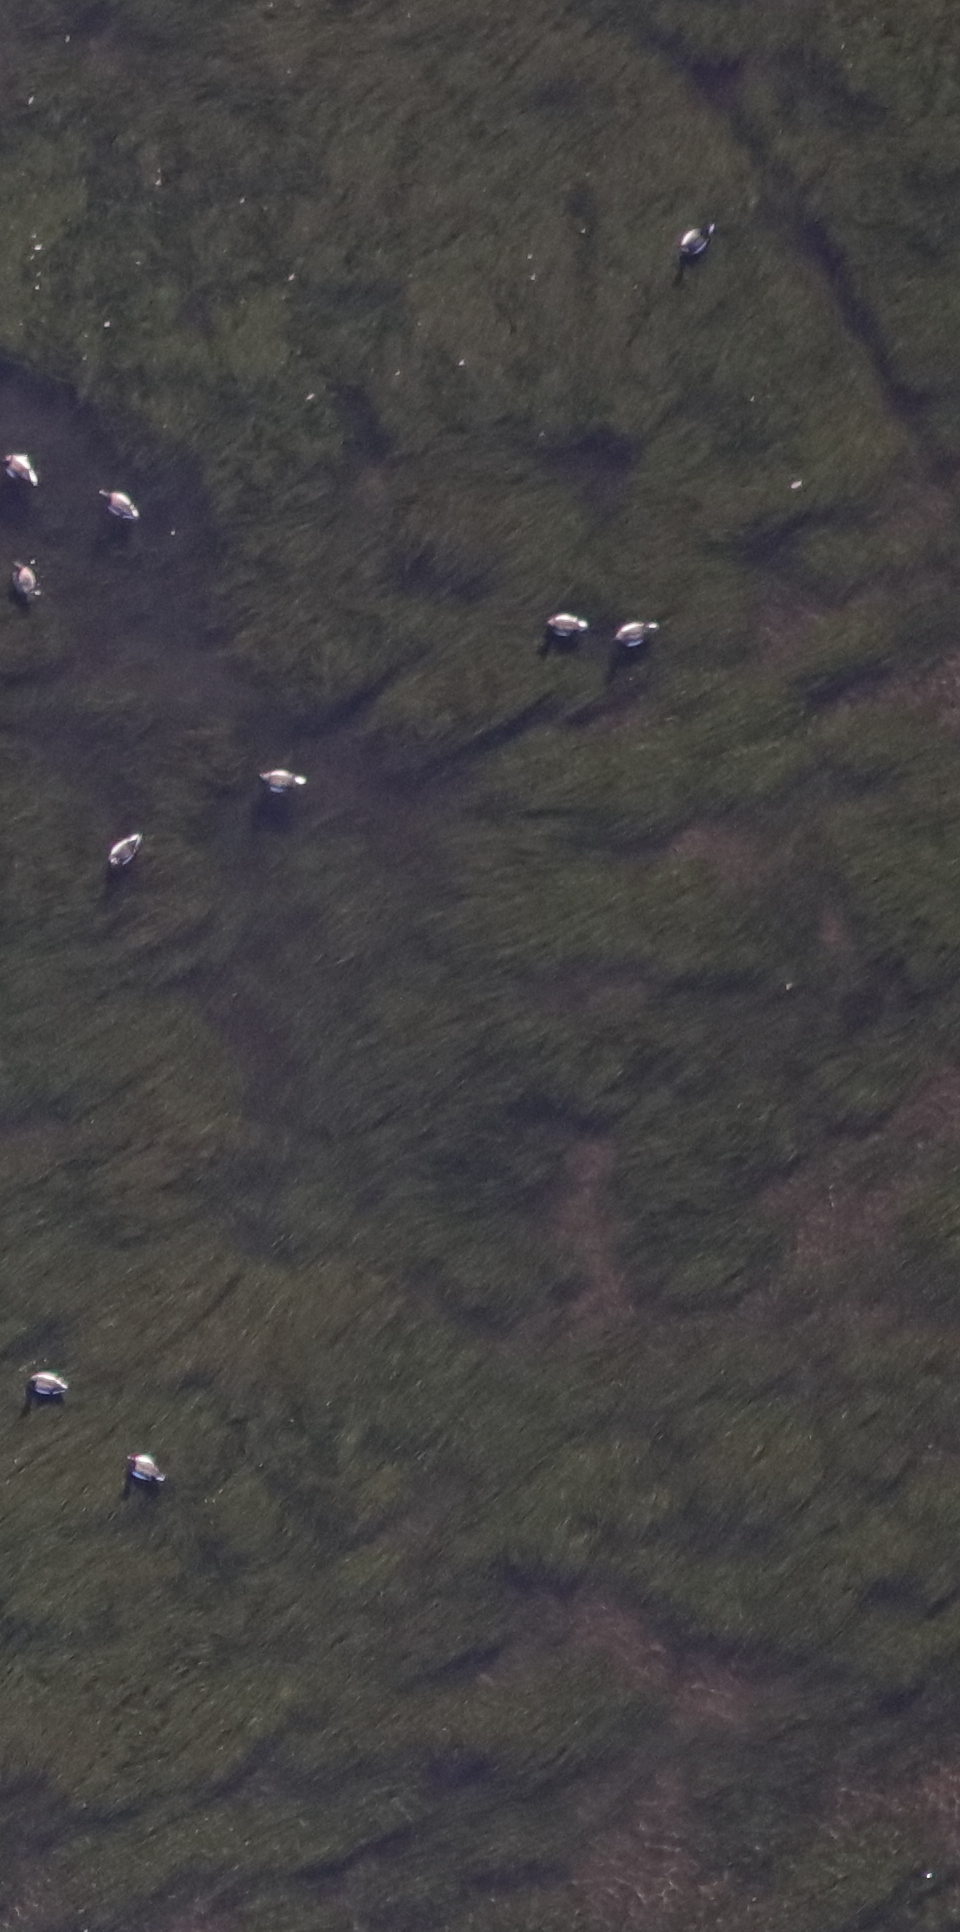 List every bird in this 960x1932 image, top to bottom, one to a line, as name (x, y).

brant (696, 242)
brant (20, 469)
brant (119, 506)
brant (26, 580)
brant (564, 626)
brant (637, 633)
brant (280, 781)
brant (125, 854)
brant (47, 1384)
brant (145, 1469)